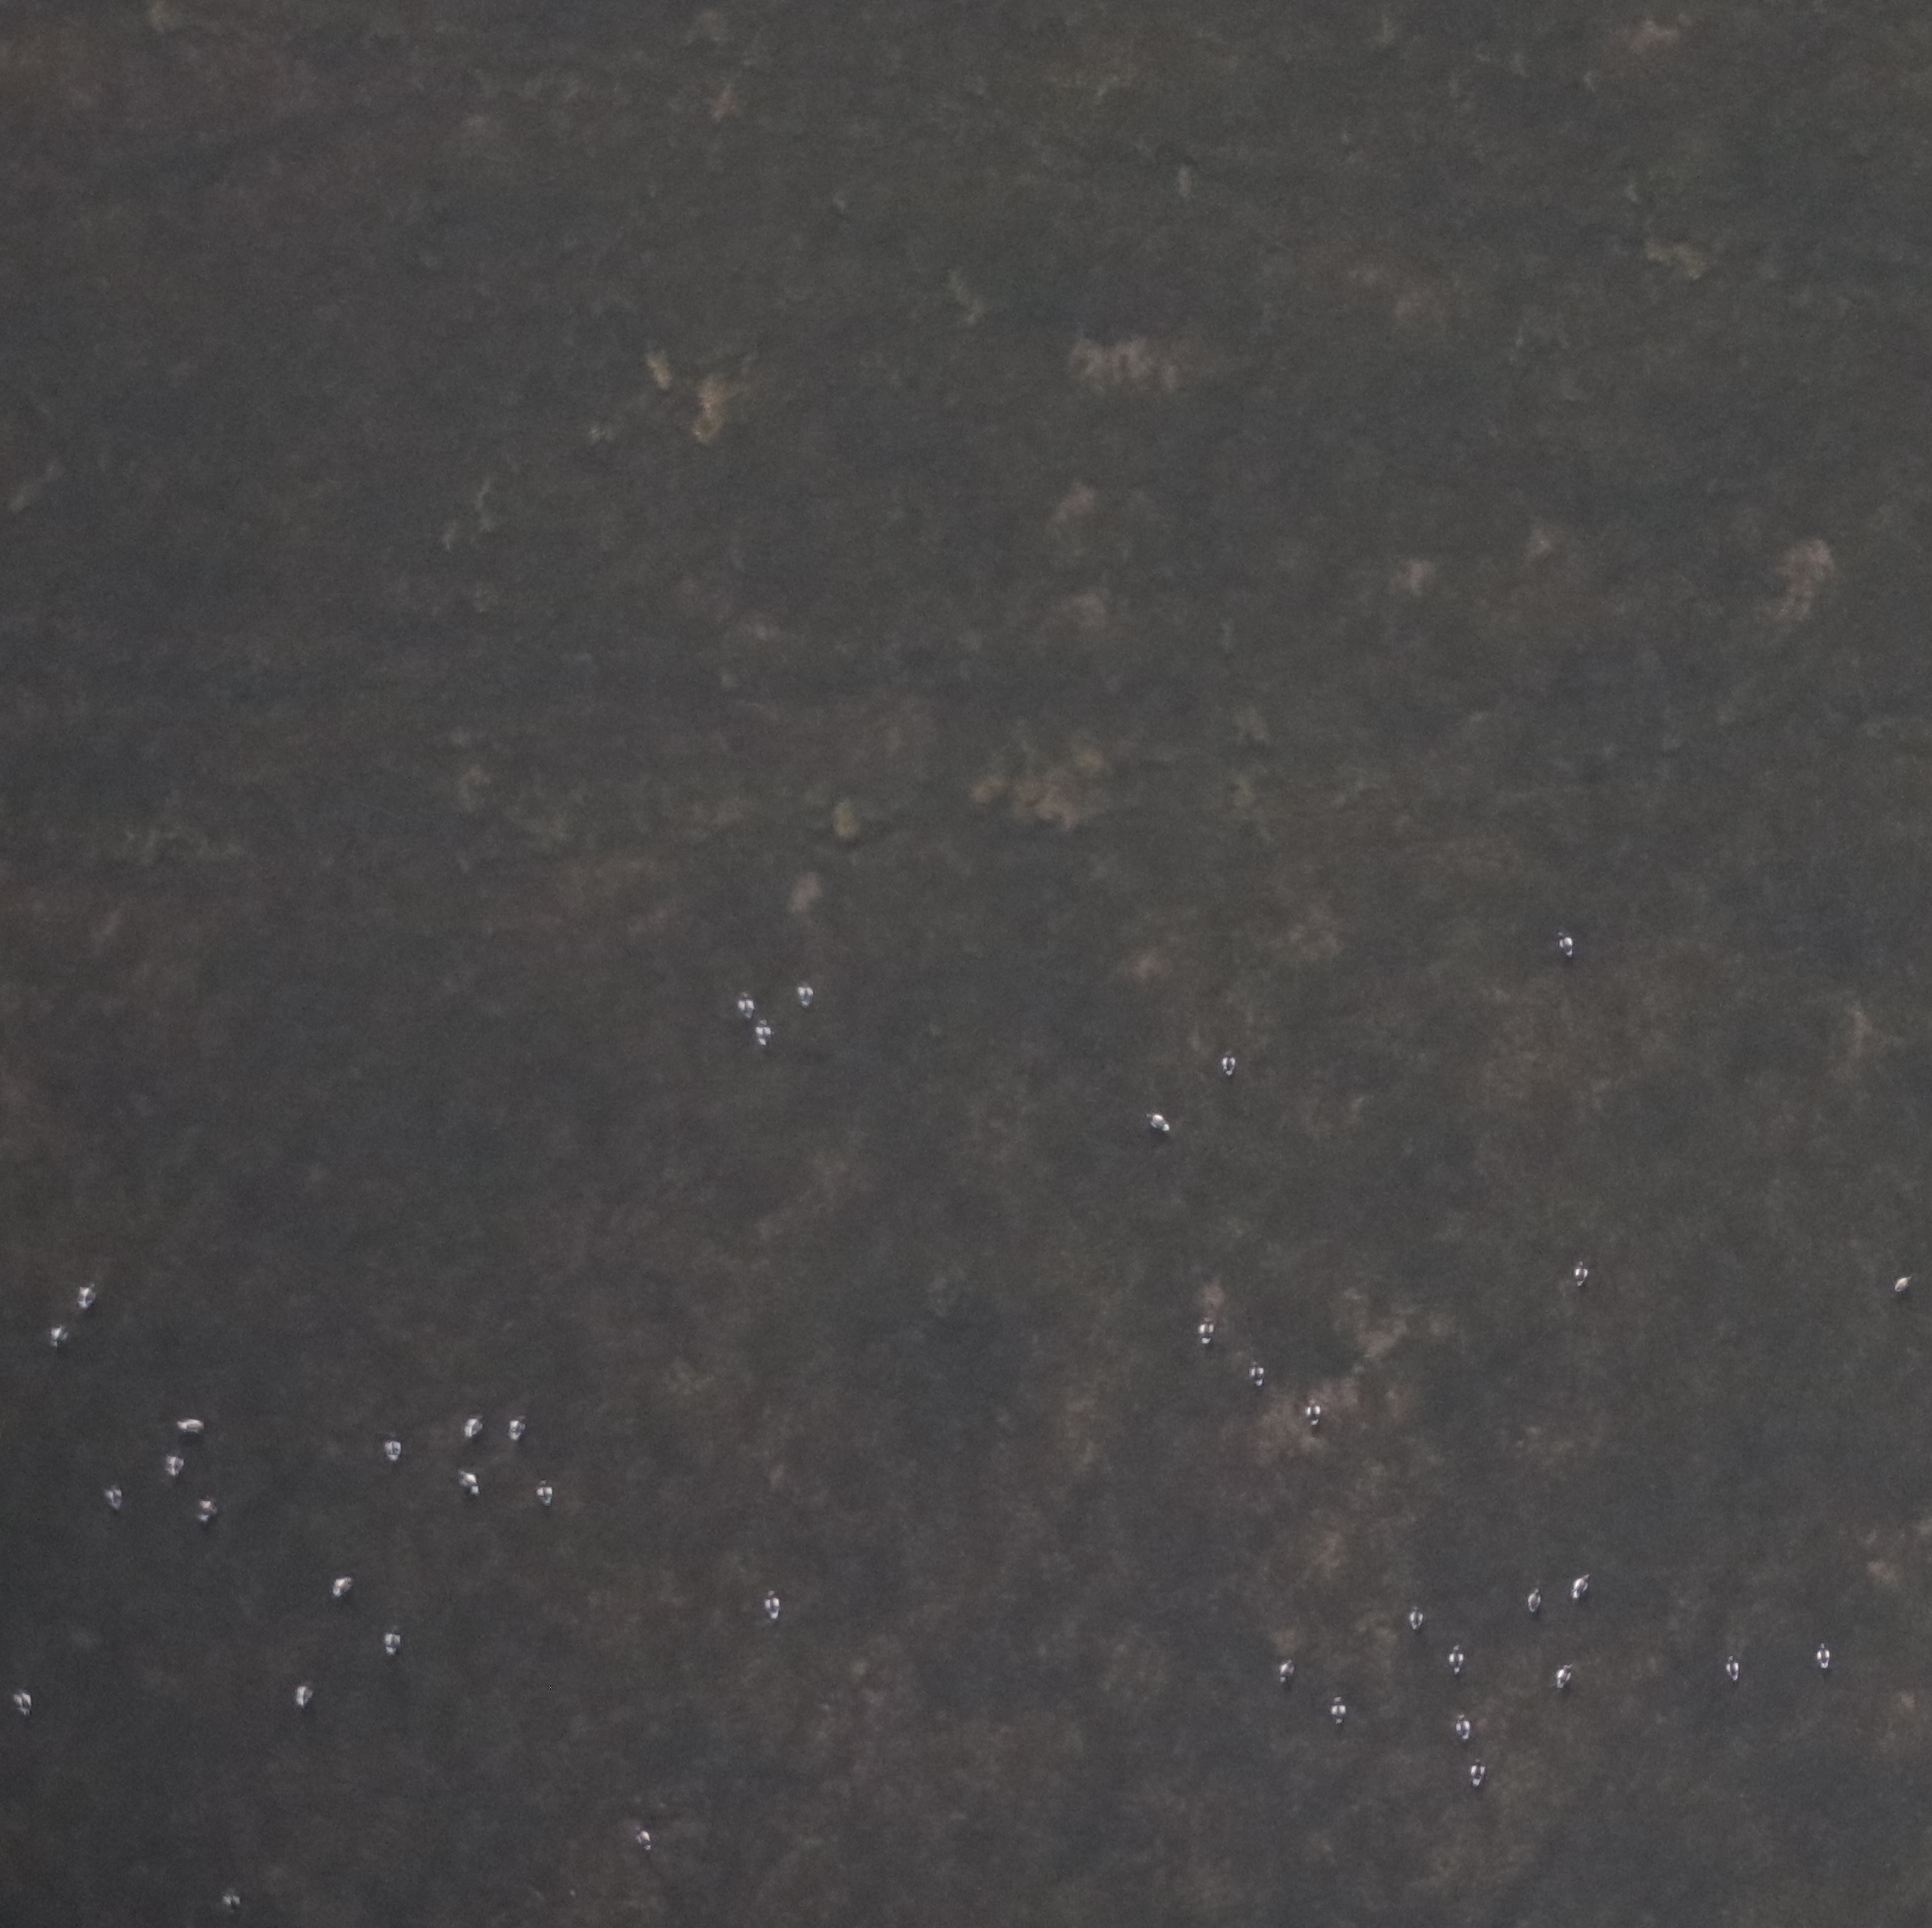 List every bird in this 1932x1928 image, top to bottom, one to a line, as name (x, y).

brant (1566, 944)
brant (803, 993)
brant (743, 1005)
brant (761, 1032)
brant (1227, 1064)
brant (1158, 1122)
brant (1580, 1274)
brant (1903, 1282)
brant (89, 1295)
brant (1207, 1330)
brant (62, 1334)
brant (1258, 1375)
brant (1311, 1412)
brant (193, 1427)
brant (471, 1427)
brant (519, 1430)
brant (395, 1448)
brant (180, 1462)
brant (469, 1482)
brant (542, 1490)
brant (114, 1495)
brant (207, 1512)
brant (343, 1586)
brant (1581, 1586)
brant (1534, 1601)
brant (771, 1606)
brant (1417, 1618)
brant (393, 1641)
brant (1824, 1655)
brant (1457, 1659)
brant (1732, 1669)
brant (1287, 1671)
brant (1564, 1673)
brant (307, 1693)
brant (24, 1702)
brant (1337, 1711)
brant (1462, 1724)
brant (1475, 1769)
brant (645, 1840)
brant (234, 1901)